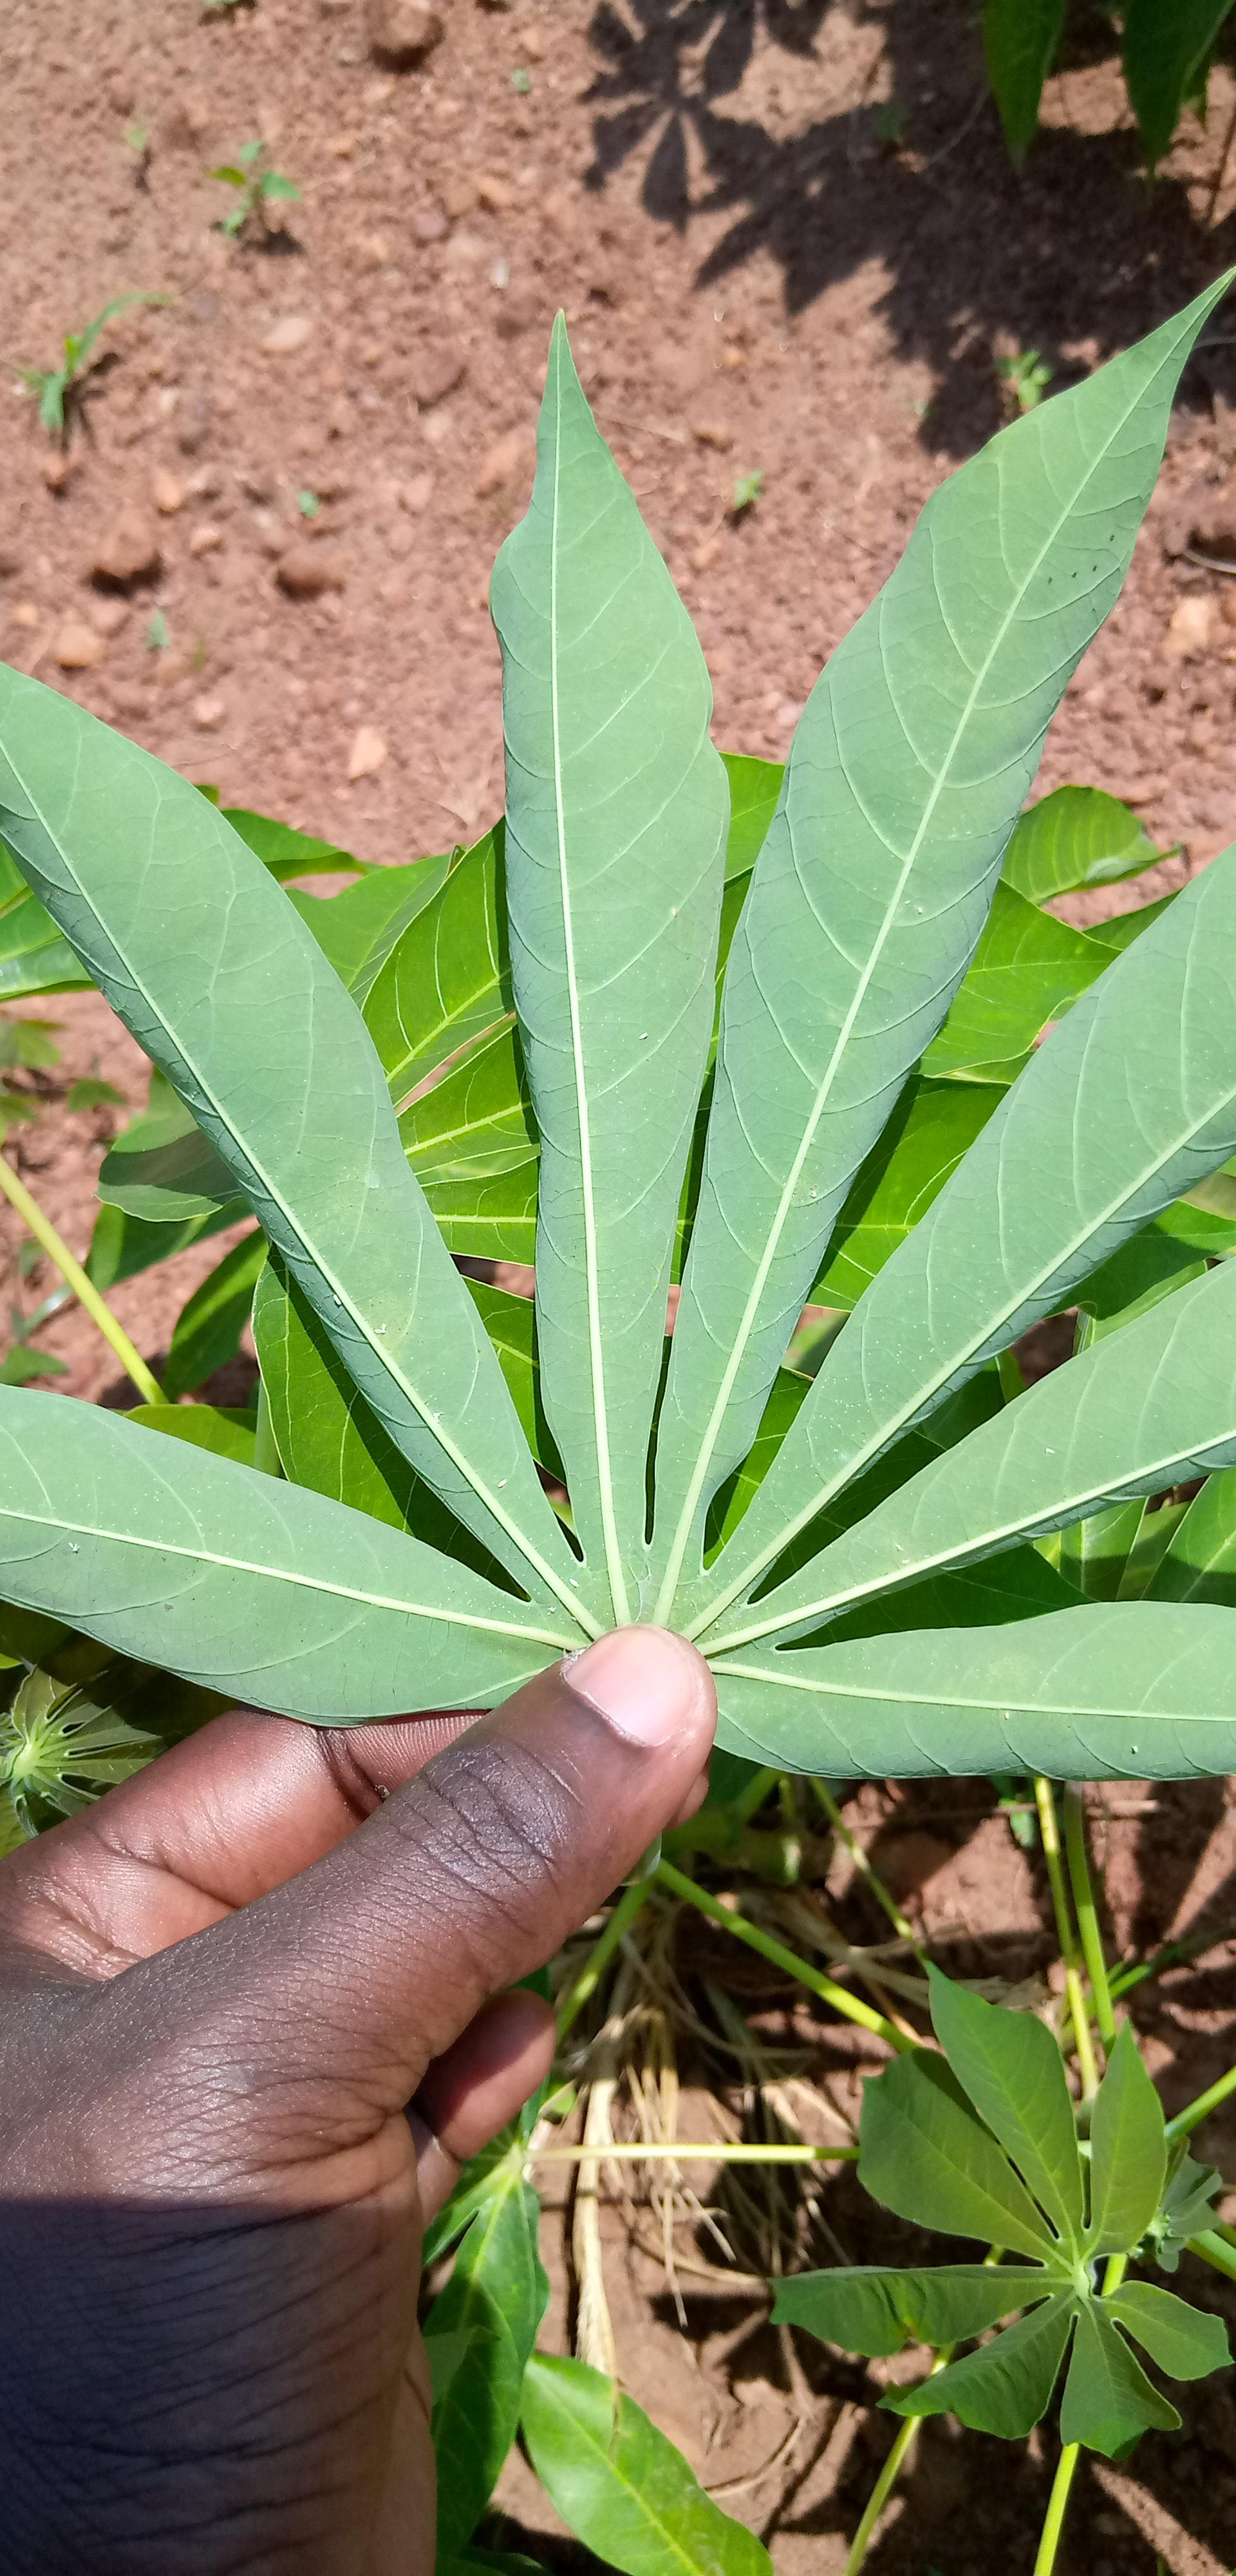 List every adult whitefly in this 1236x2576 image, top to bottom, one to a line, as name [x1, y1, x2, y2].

whitefly [669, 905, 678, 917]
whitefly [638, 1032, 650, 1041]
whitefly [808, 1188, 819, 1201]
whitefly [332, 1293, 342, 1307]
whitefly [373, 1322, 388, 1335]
whitefly [1044, 1446, 1056, 1457]
whitefly [496, 1479, 509, 1488]
whitefly [66, 1540, 82, 1554]
whitefly [567, 1577, 579, 1589]
whitefly [1130, 1744, 1139, 1756]